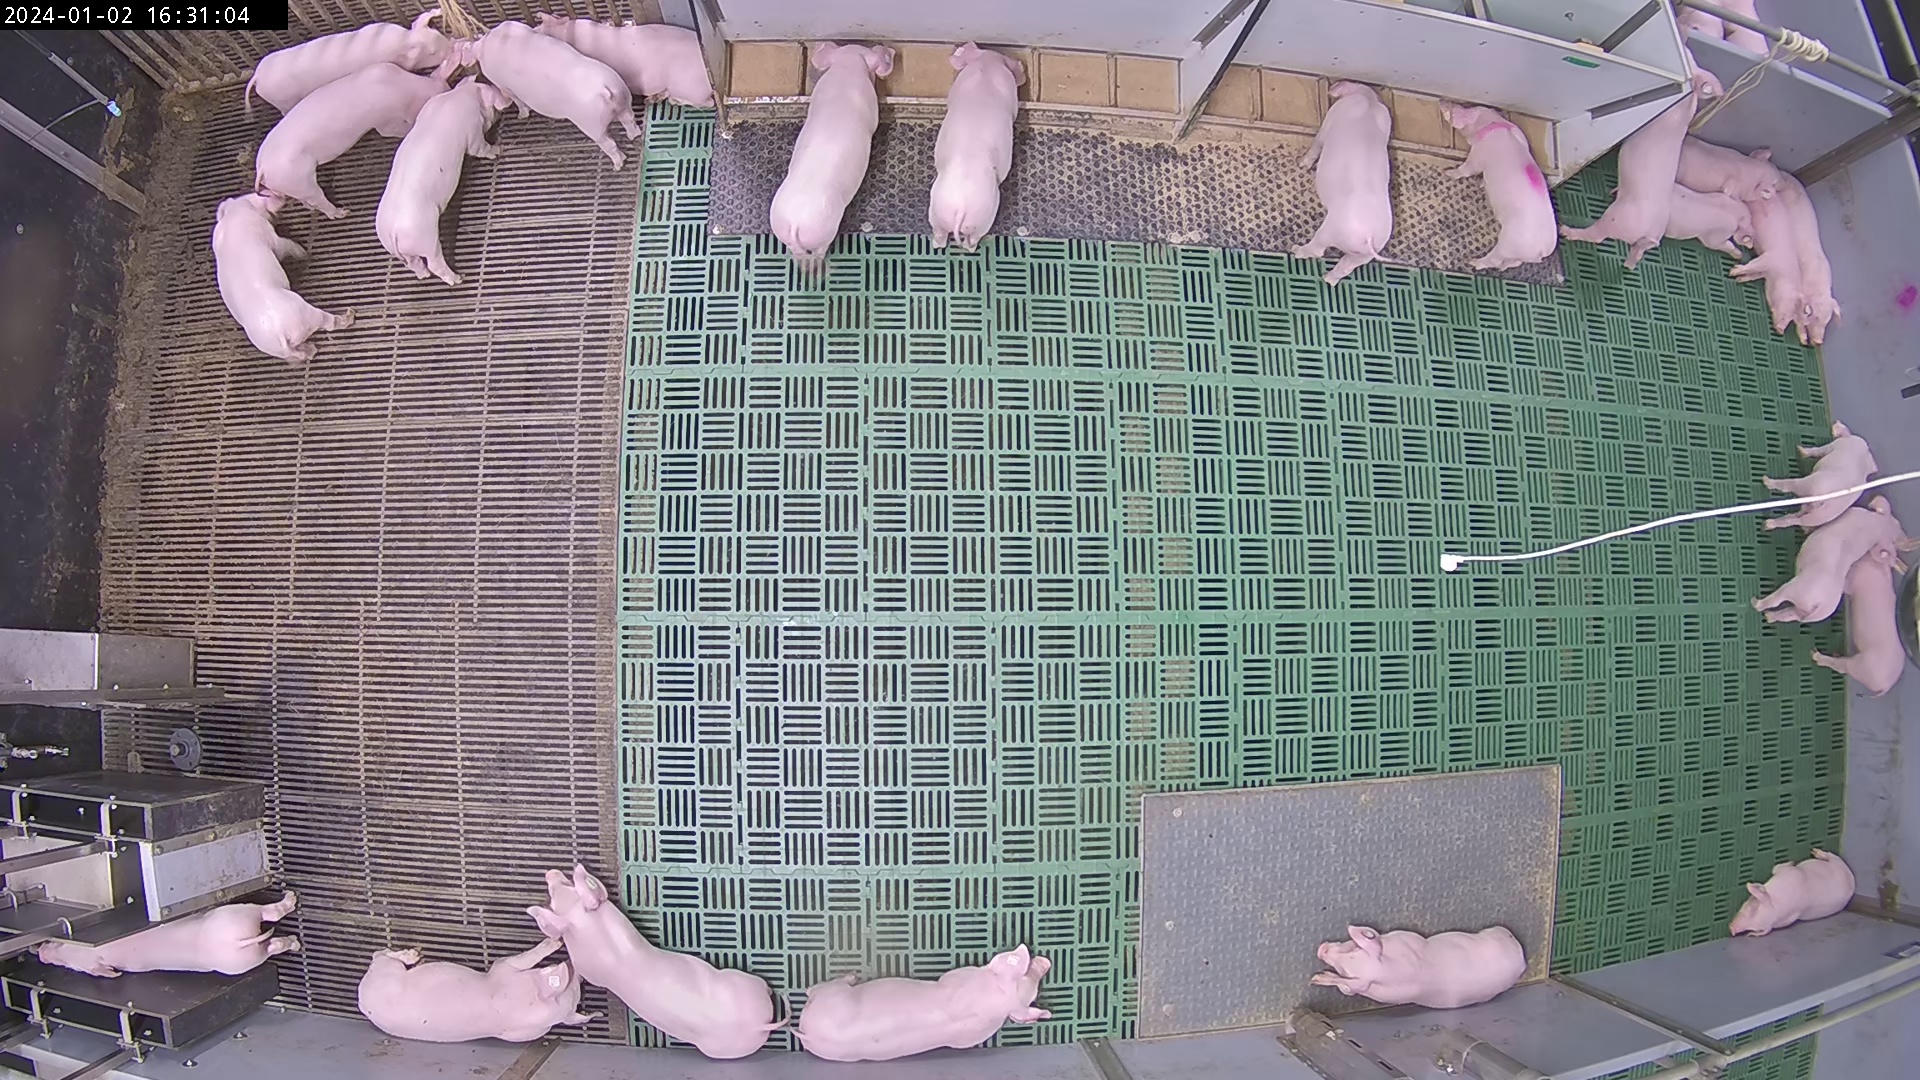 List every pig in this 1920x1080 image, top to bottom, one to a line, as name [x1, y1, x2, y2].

pig [1676, 0, 1723, 41]
pig [1723, 0, 1770, 60]
pig [247, 8, 451, 115]
pig [530, 11, 716, 108]
pig [454, 20, 648, 173]
pig [768, 39, 895, 265]
pig [925, 40, 1027, 253]
pig [1560, 44, 1724, 270]
pig [257, 53, 463, 220]
pig [375, 72, 514, 283]
pig [1288, 81, 1396, 288]
pig [1437, 98, 1556, 273]
pig [1674, 133, 1786, 203]
pig [1775, 171, 1842, 350]
pig [1610, 179, 1757, 262]
pig [209, 188, 355, 361]
pig [1730, 191, 1806, 339]
pig [1757, 422, 1878, 535]
pig [1750, 492, 1909, 624]
pig [1809, 552, 1906, 698]
pig [1728, 847, 1856, 941]
pig [525, 861, 790, 1062]
pig [38, 892, 302, 980]
pig [1307, 924, 1526, 1008]
pig [354, 935, 604, 1043]
pig [787, 944, 1053, 1063]